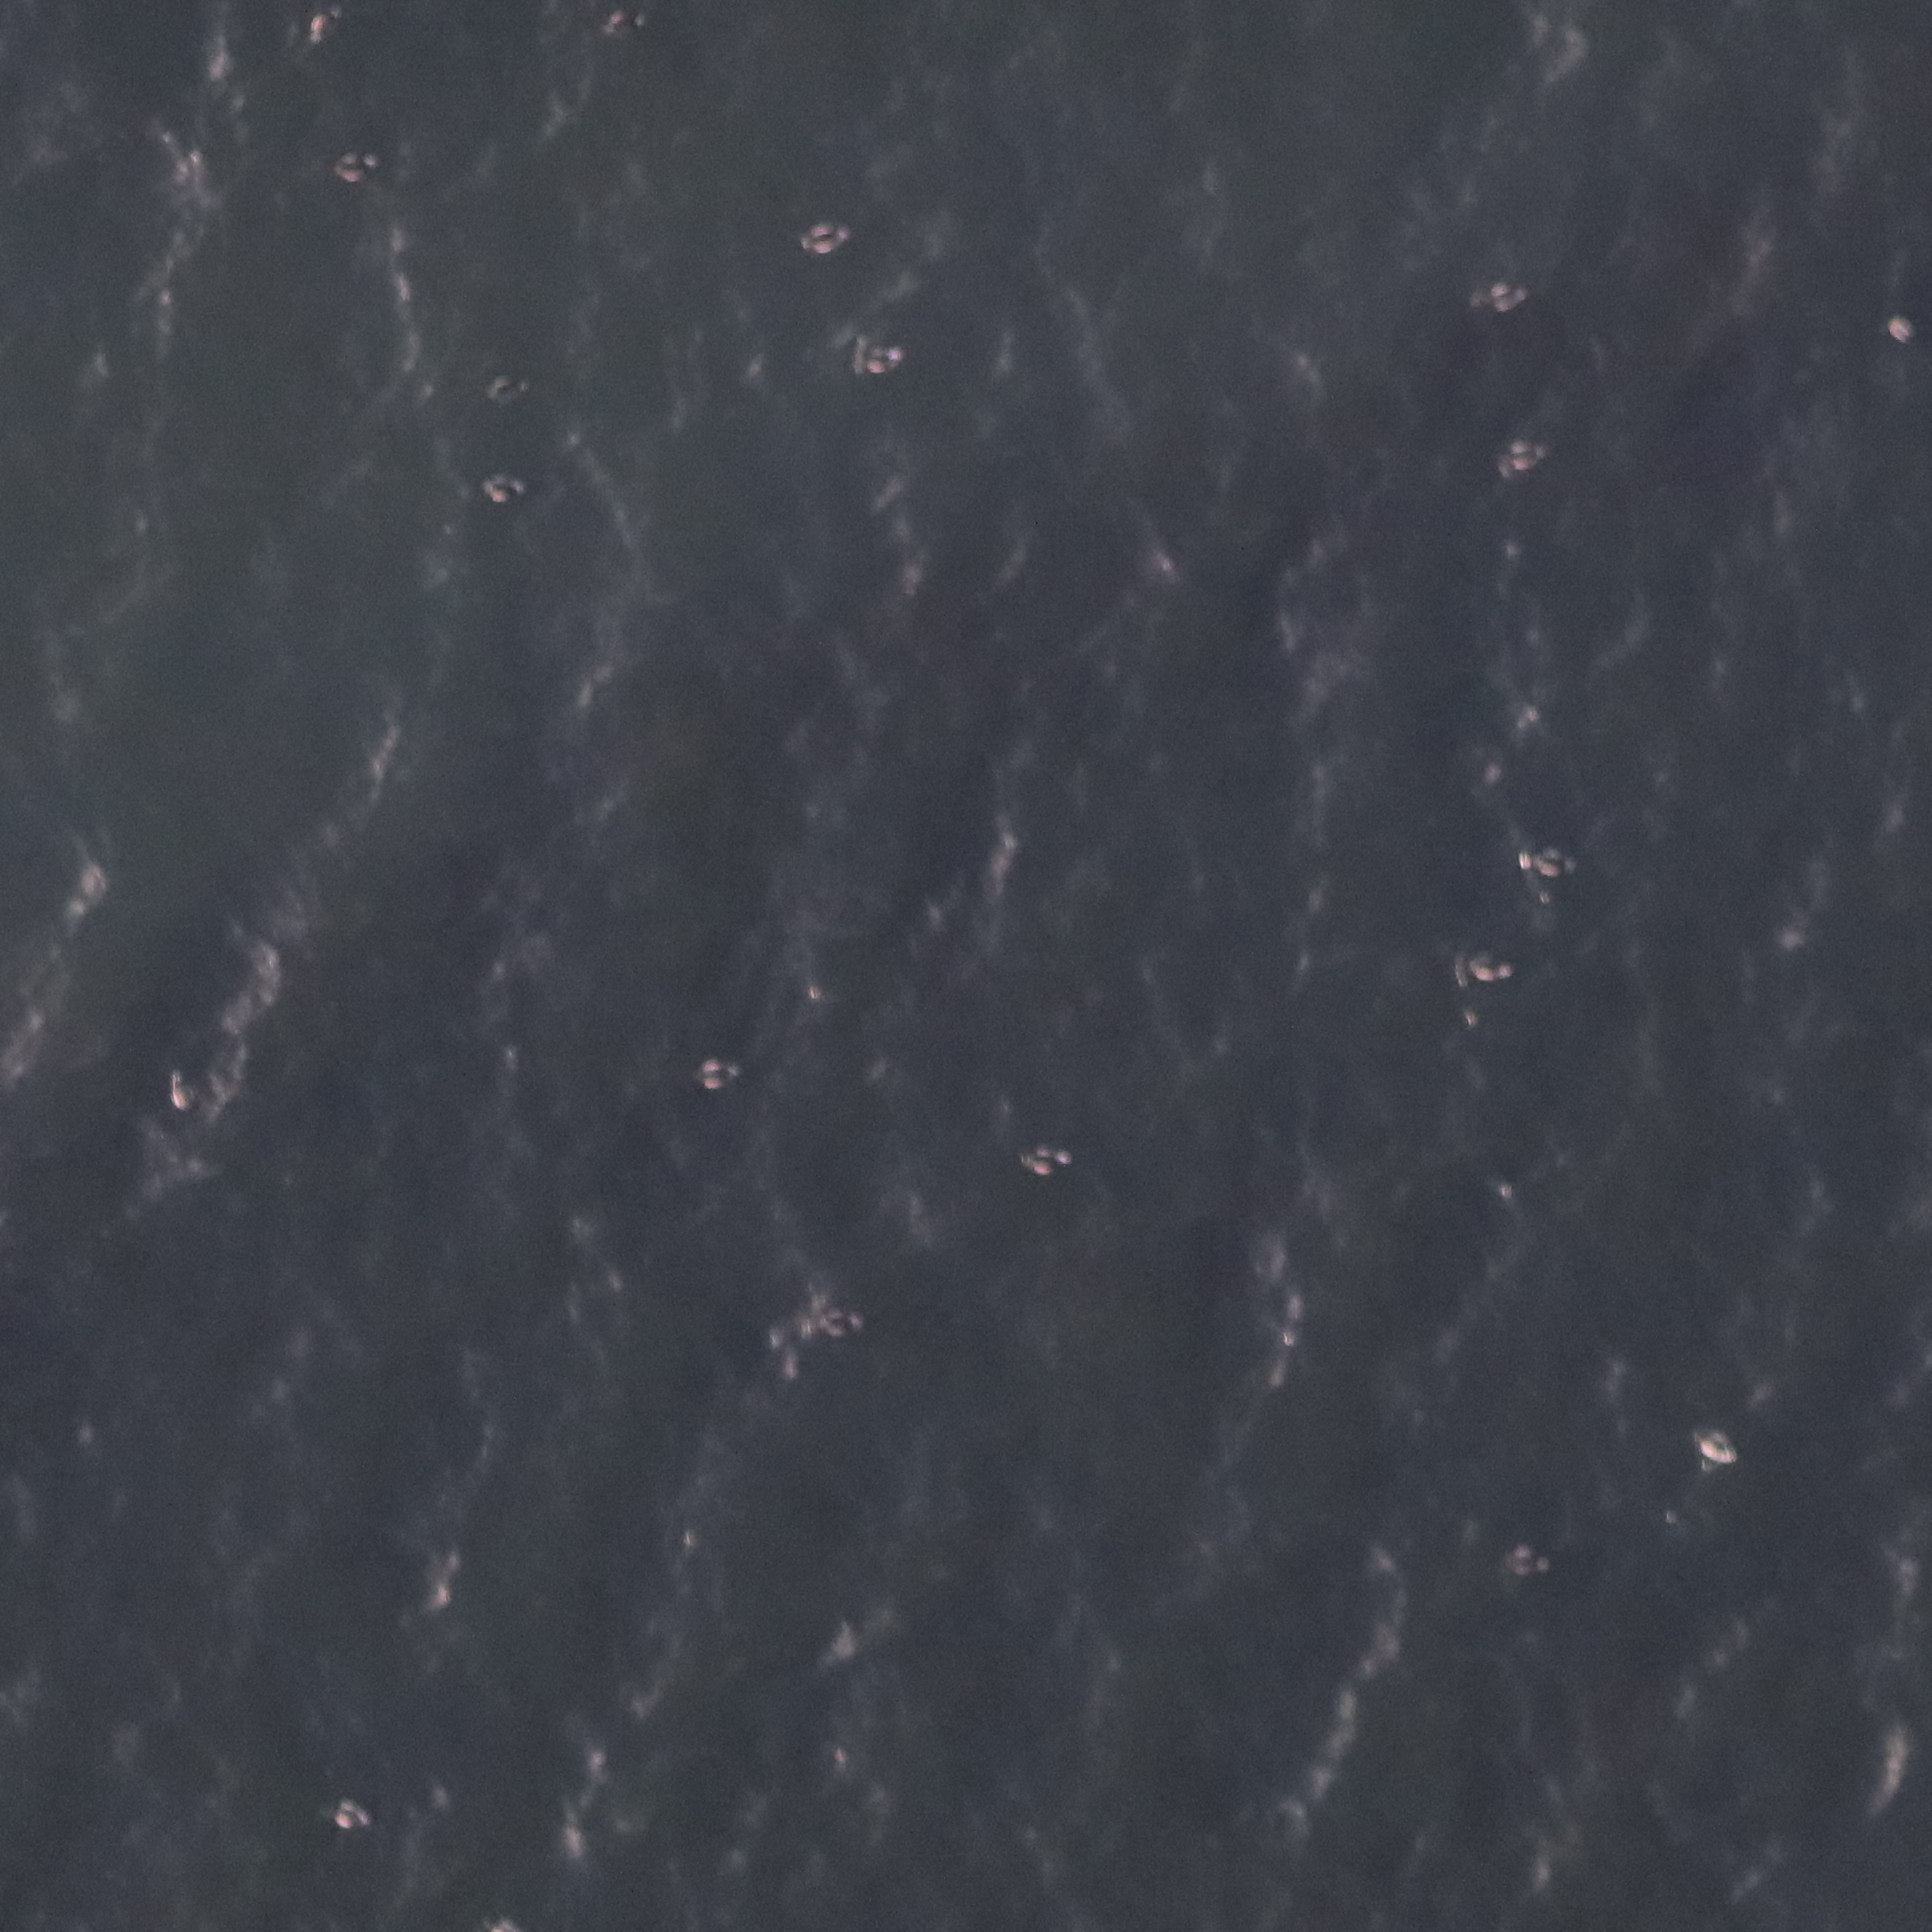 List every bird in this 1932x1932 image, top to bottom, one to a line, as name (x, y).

brant (623, 21)
brant (321, 24)
brant (353, 166)
brant (822, 238)
brant (1509, 297)
brant (883, 357)
brant (505, 393)
brant (1522, 456)
brant (502, 488)
brant (1548, 863)
brant (1491, 965)
brant (715, 1072)
brant (182, 1098)
brant (1048, 1161)
brant (838, 1322)
brant (1723, 1444)
brant (1516, 1560)
brant (352, 1817)
brant (506, 1932)